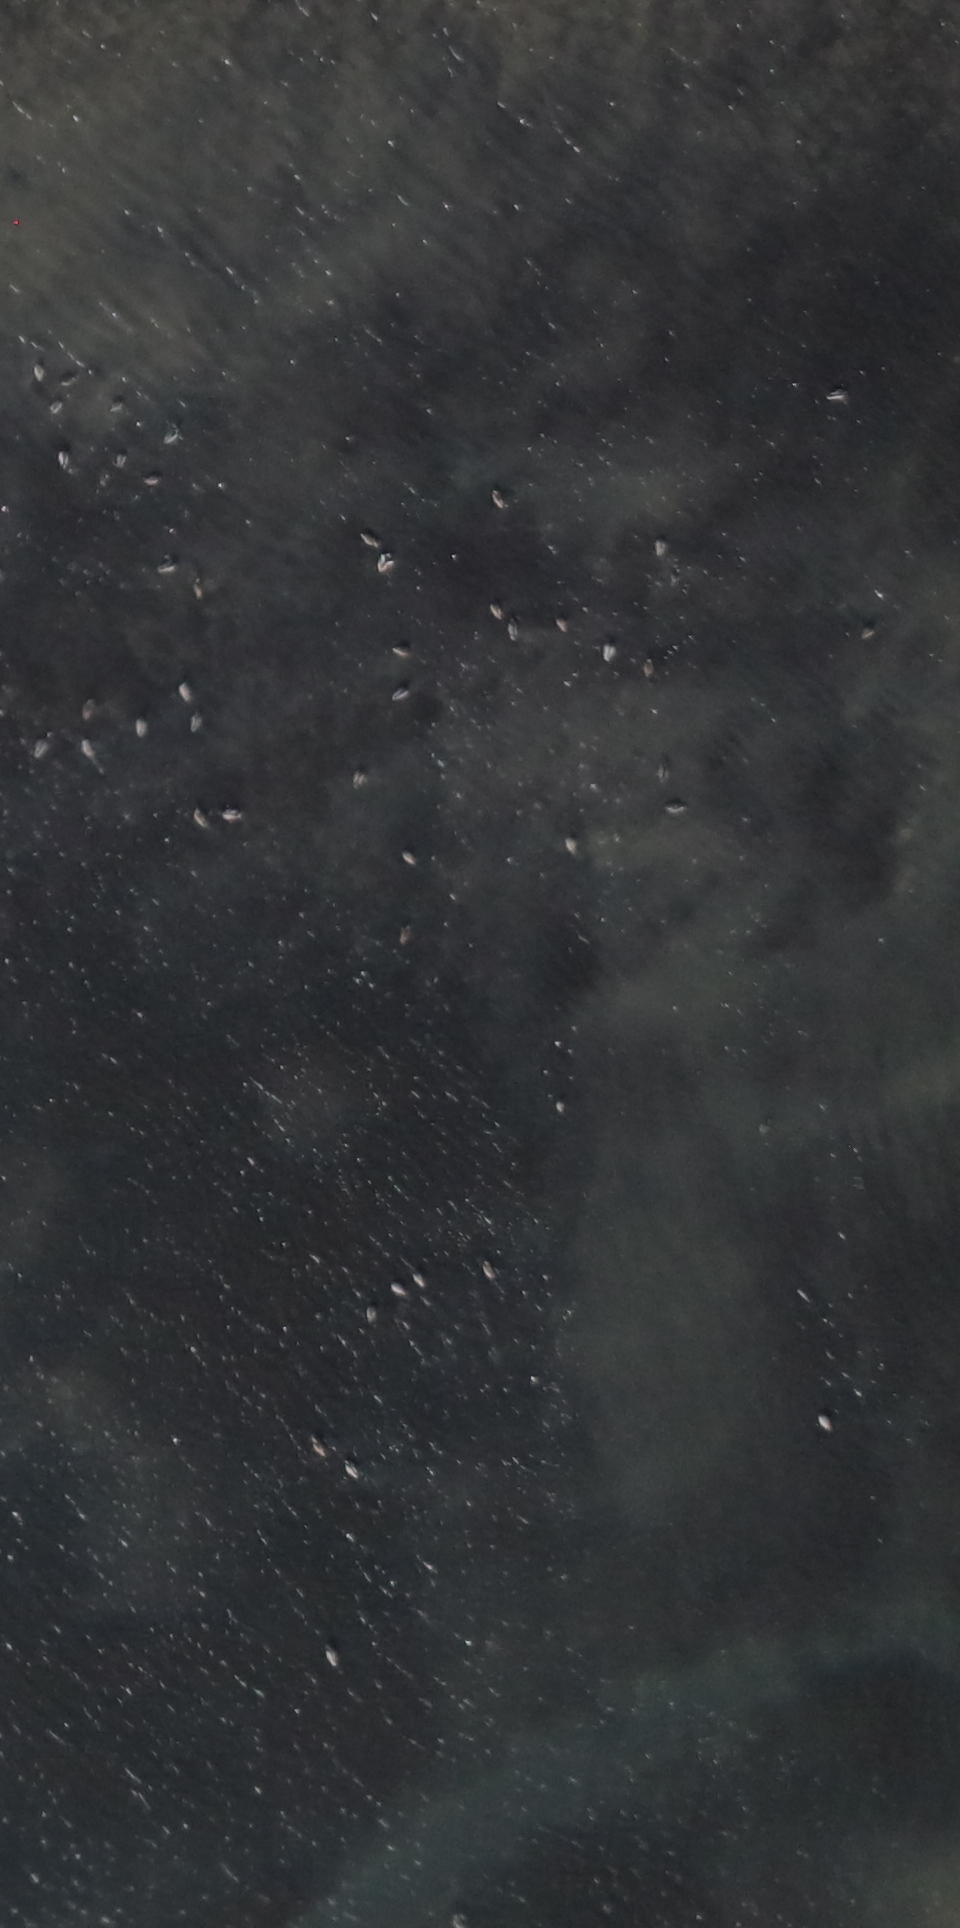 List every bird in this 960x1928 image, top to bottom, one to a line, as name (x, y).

other bird (68, 371)
other bird (41, 378)
other bird (837, 394)
other bird (118, 405)
other bird (59, 409)
other bird (172, 428)
other bird (64, 462)
other bird (121, 462)
other bird (154, 481)
other bird (497, 495)
other bird (372, 541)
other bird (661, 546)
other bird (168, 570)
other bird (379, 572)
other bird (198, 588)
other bird (497, 612)
other bird (561, 625)
other bird (870, 634)
other bird (514, 635)
other bird (399, 651)
other bird (612, 652)
other bird (652, 667)
other bird (188, 690)
other bird (404, 692)
other bird (92, 707)
other bird (200, 729)
other bird (139, 730)
other bird (42, 740)
other bird (90, 752)
other bird (664, 777)
other bird (363, 778)
other bird (676, 809)
other bird (229, 812)
other bird (194, 822)
other bird (570, 845)
other bird (414, 854)
other bird (405, 937)
other bird (492, 1269)
other bird (420, 1280)
other bird (397, 1286)
other bird (372, 1309)
other bird (824, 1425)
other bird (319, 1444)
other bird (353, 1466)
other bird (332, 1655)